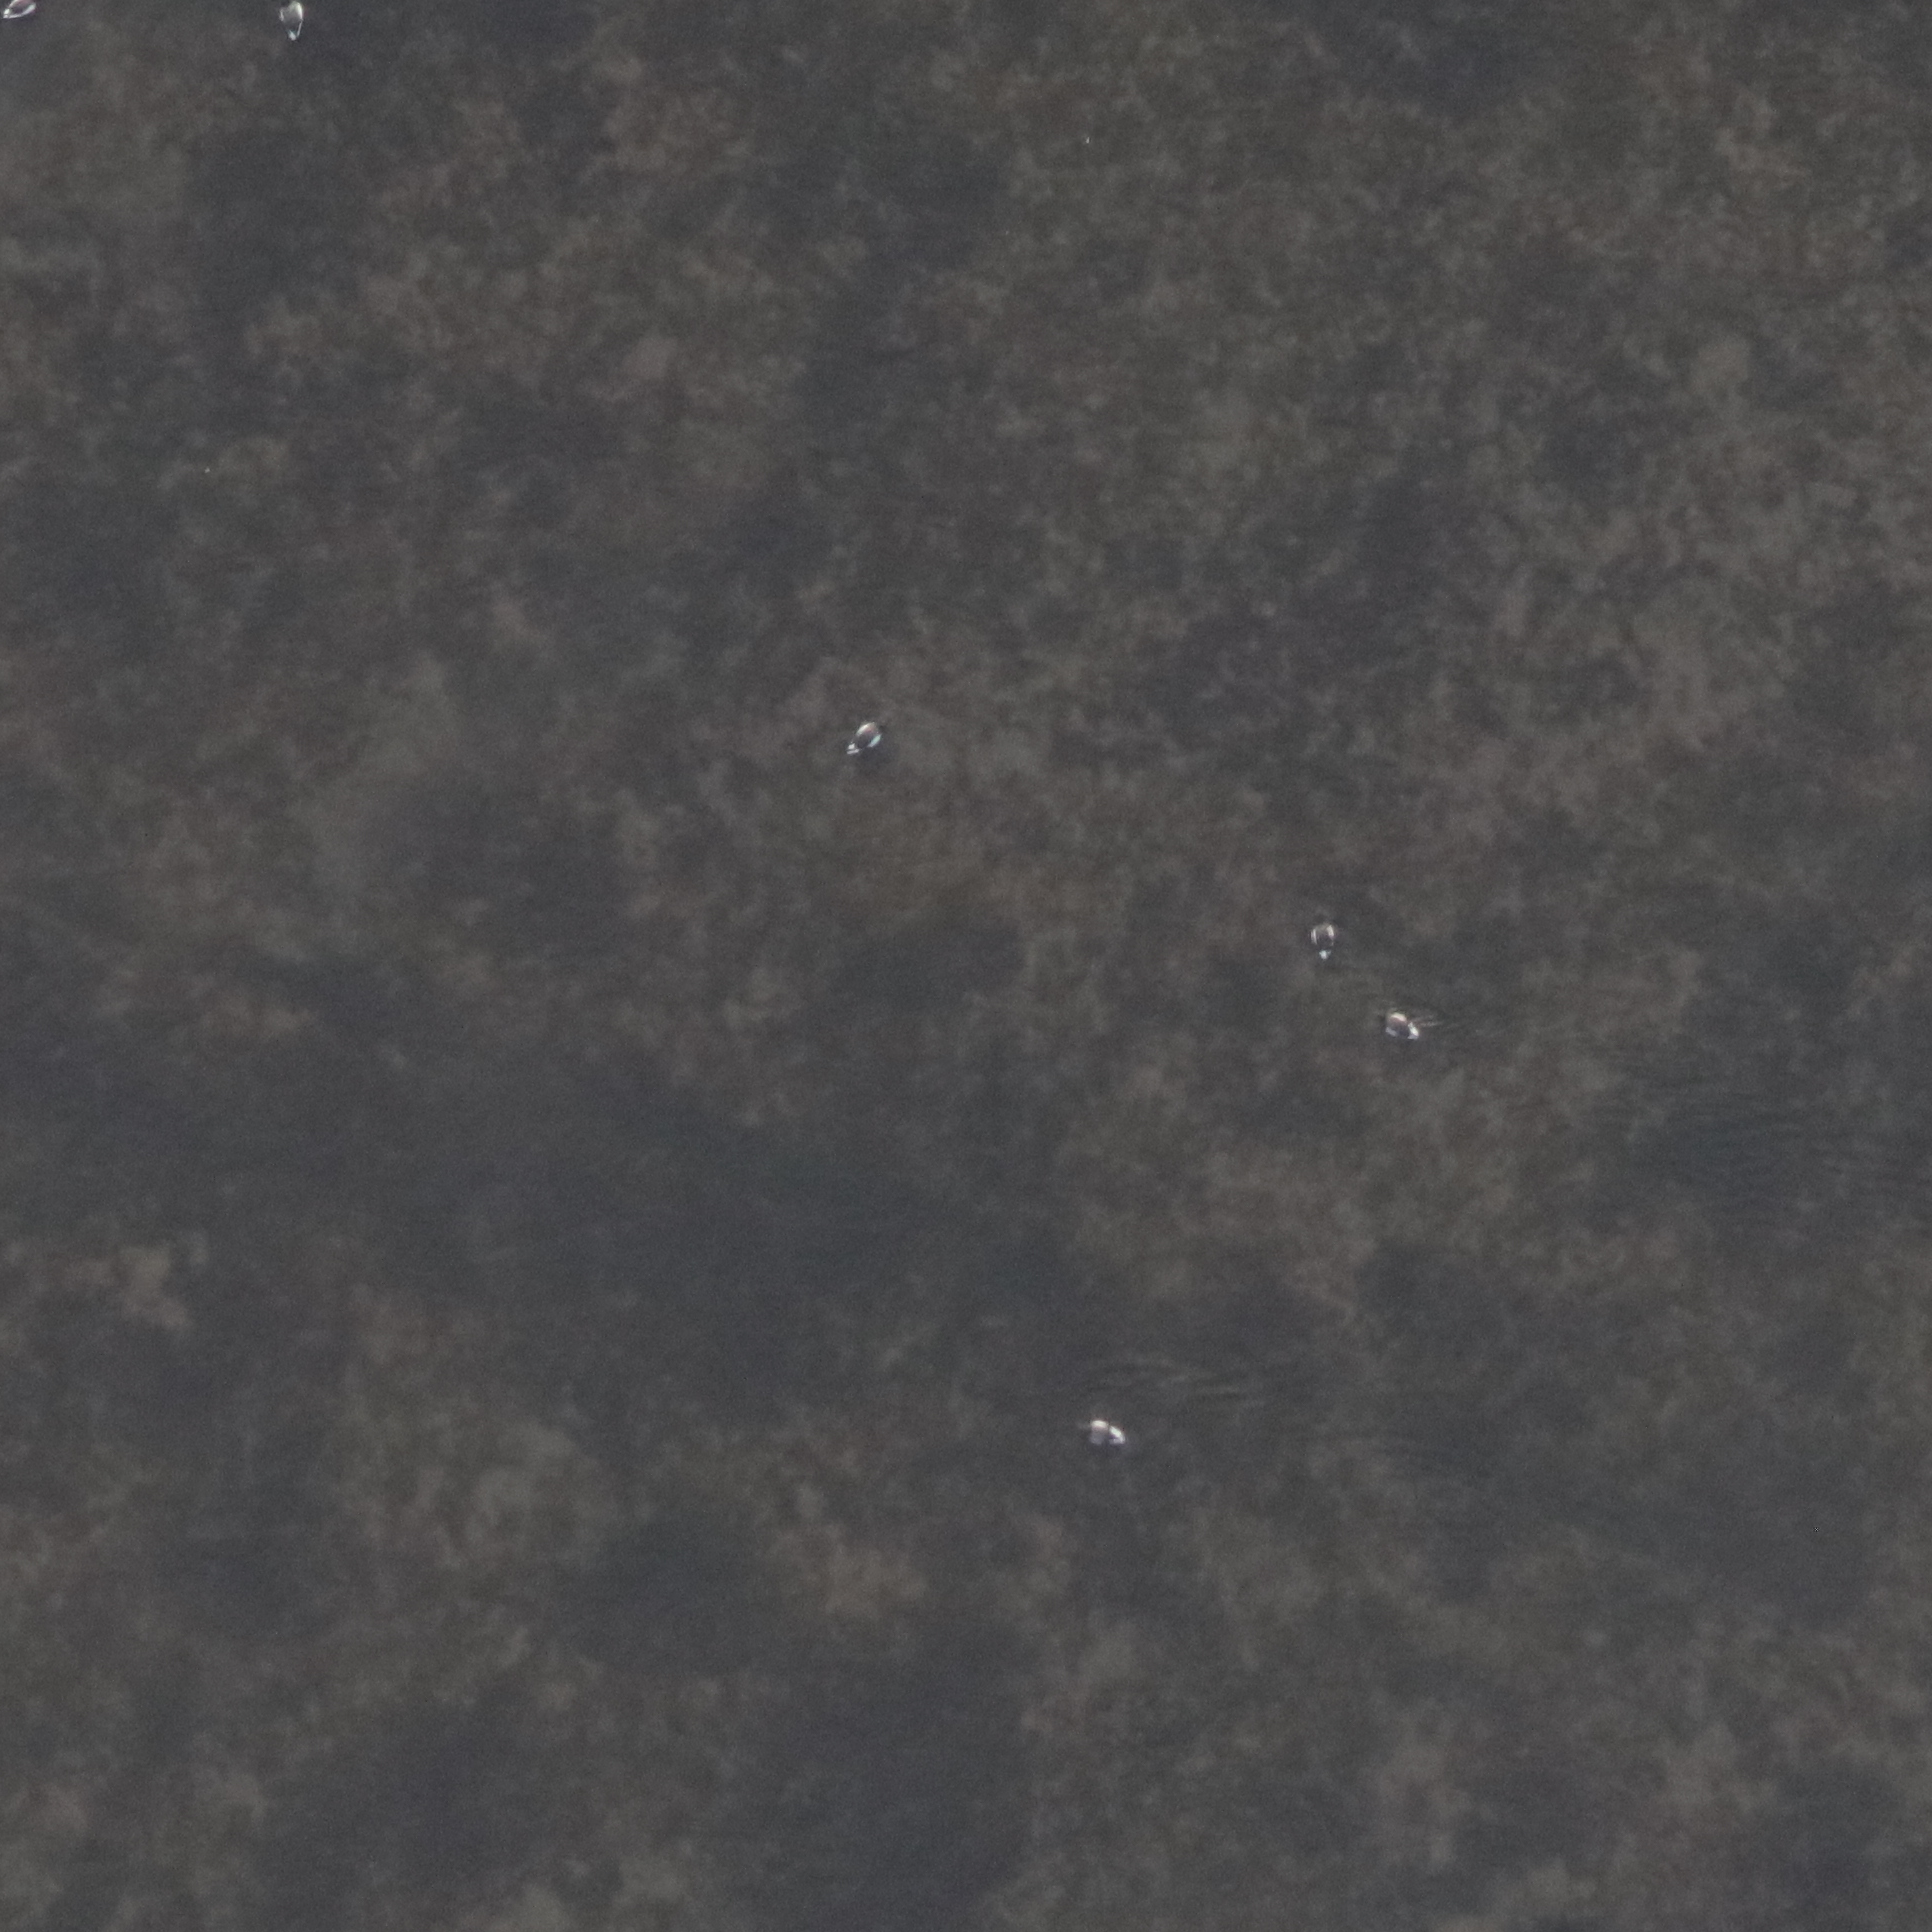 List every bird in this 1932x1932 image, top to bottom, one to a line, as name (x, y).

brant (20, 7)
brant (292, 23)
brant (868, 736)
brant (1320, 941)
brant (1400, 1027)
brant (1102, 1432)